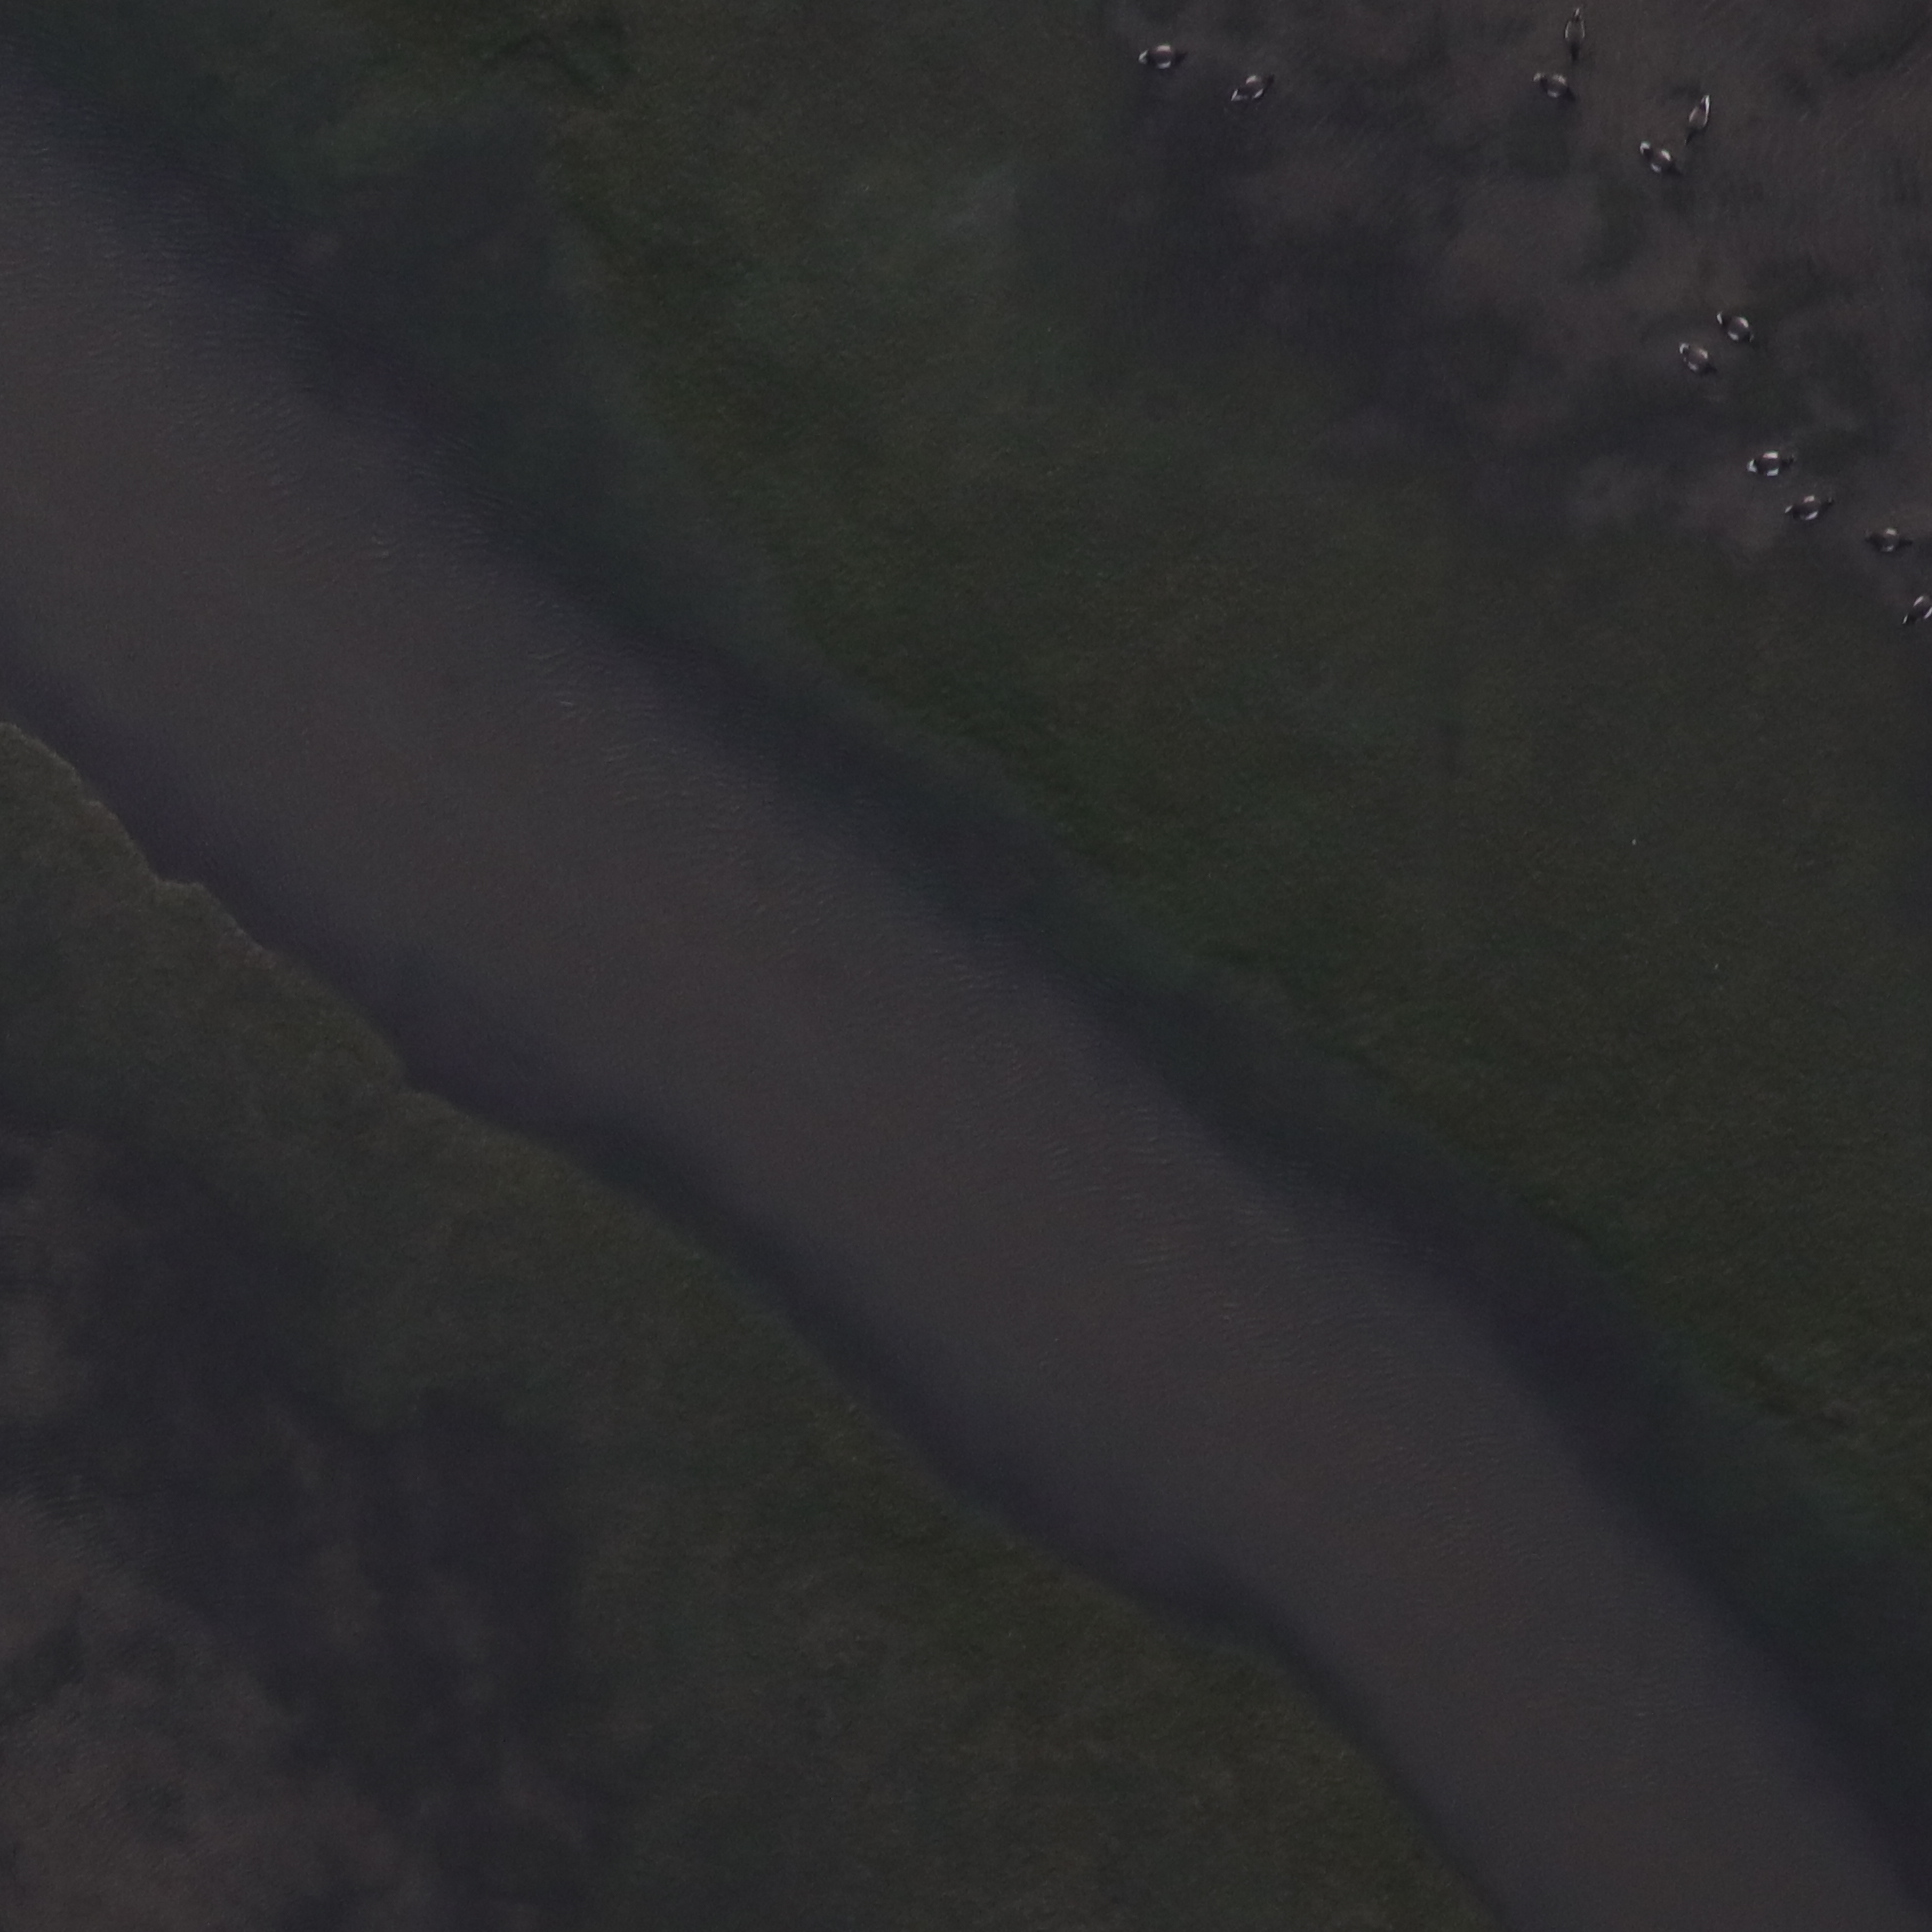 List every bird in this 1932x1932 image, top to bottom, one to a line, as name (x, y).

brant (1576, 33)
brant (1159, 57)
brant (1554, 86)
brant (1252, 89)
brant (1700, 116)
brant (1659, 160)
brant (1735, 328)
brant (1695, 359)
brant (1768, 464)
brant (1809, 508)
brant (1890, 541)
brant (1922, 609)